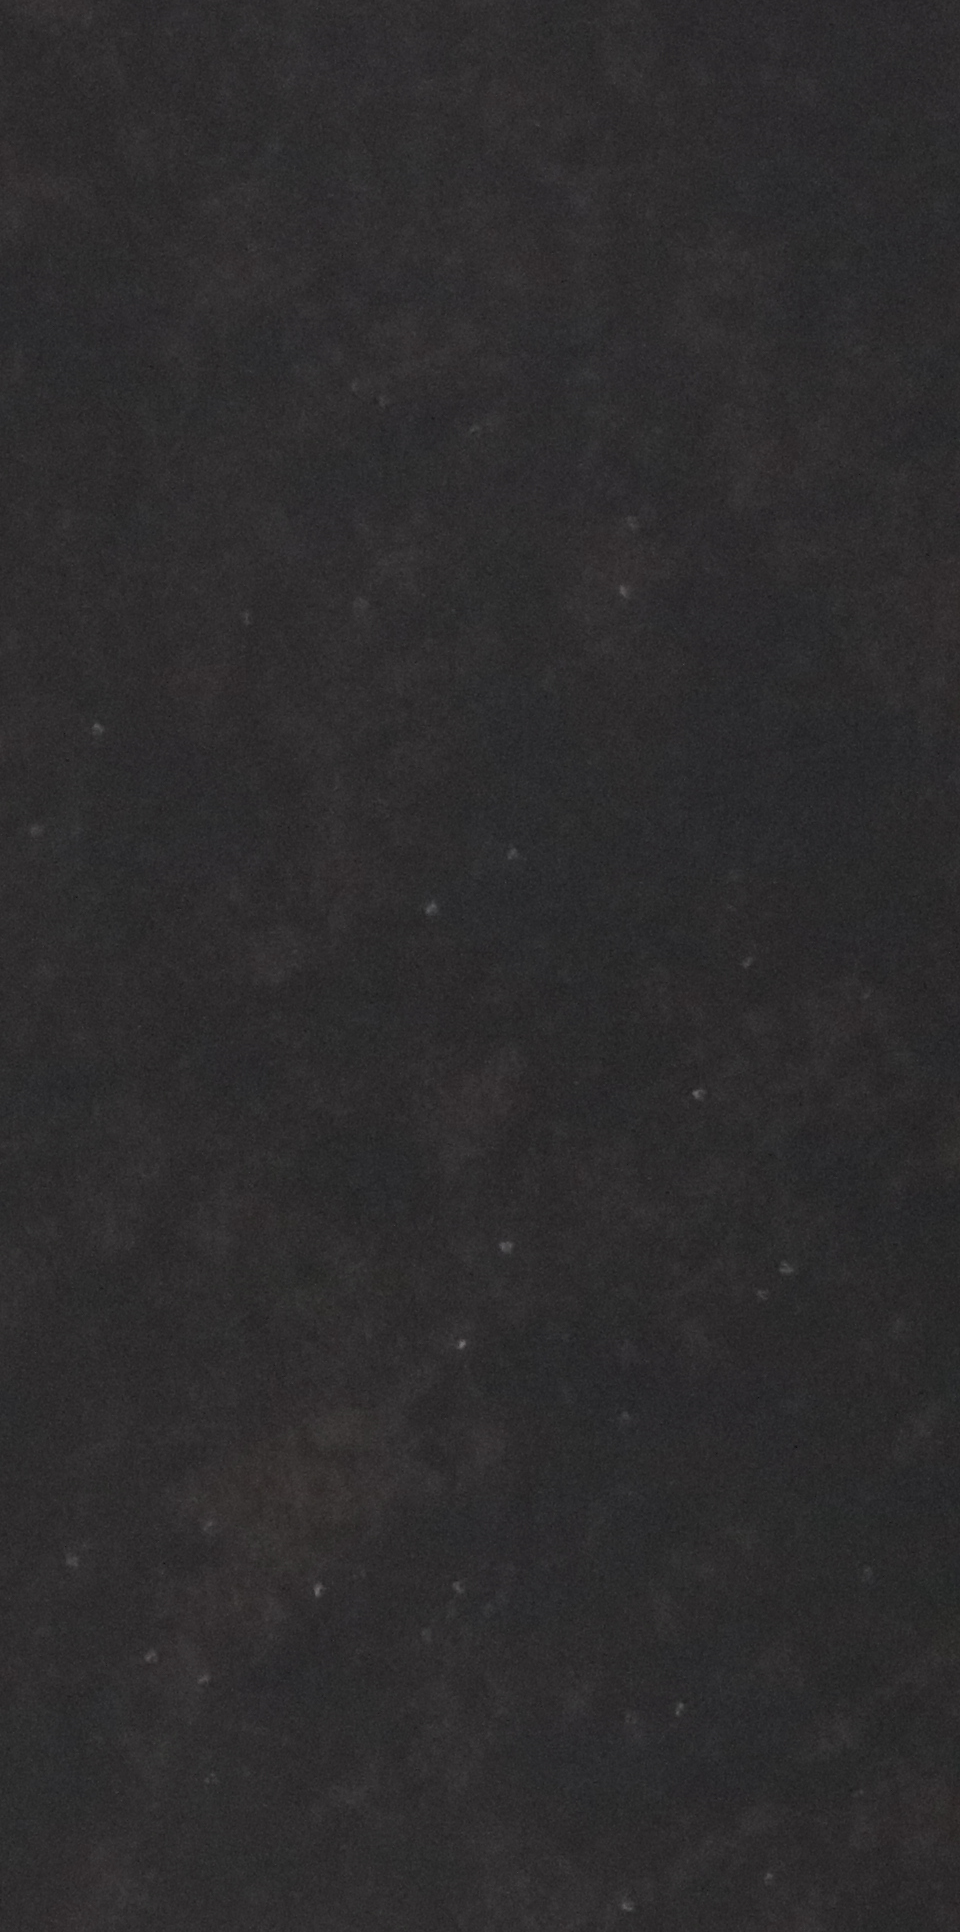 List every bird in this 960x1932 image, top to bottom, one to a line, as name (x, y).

brant (480, 434)
brant (629, 520)
brant (619, 582)
brant (246, 620)
brant (95, 717)
brant (50, 827)
brant (505, 853)
brant (432, 912)
brant (740, 962)
brant (696, 1089)
brant (509, 1250)
brant (791, 1264)
brant (763, 1296)
brant (463, 1338)
brant (630, 1423)
brant (209, 1525)
brant (70, 1553)
brant (865, 1576)
brant (322, 1585)
brant (464, 1585)
brant (142, 1646)
brant (213, 1687)
brant (683, 1714)
brant (211, 1777)
brant (772, 1885)
brant (629, 1911)